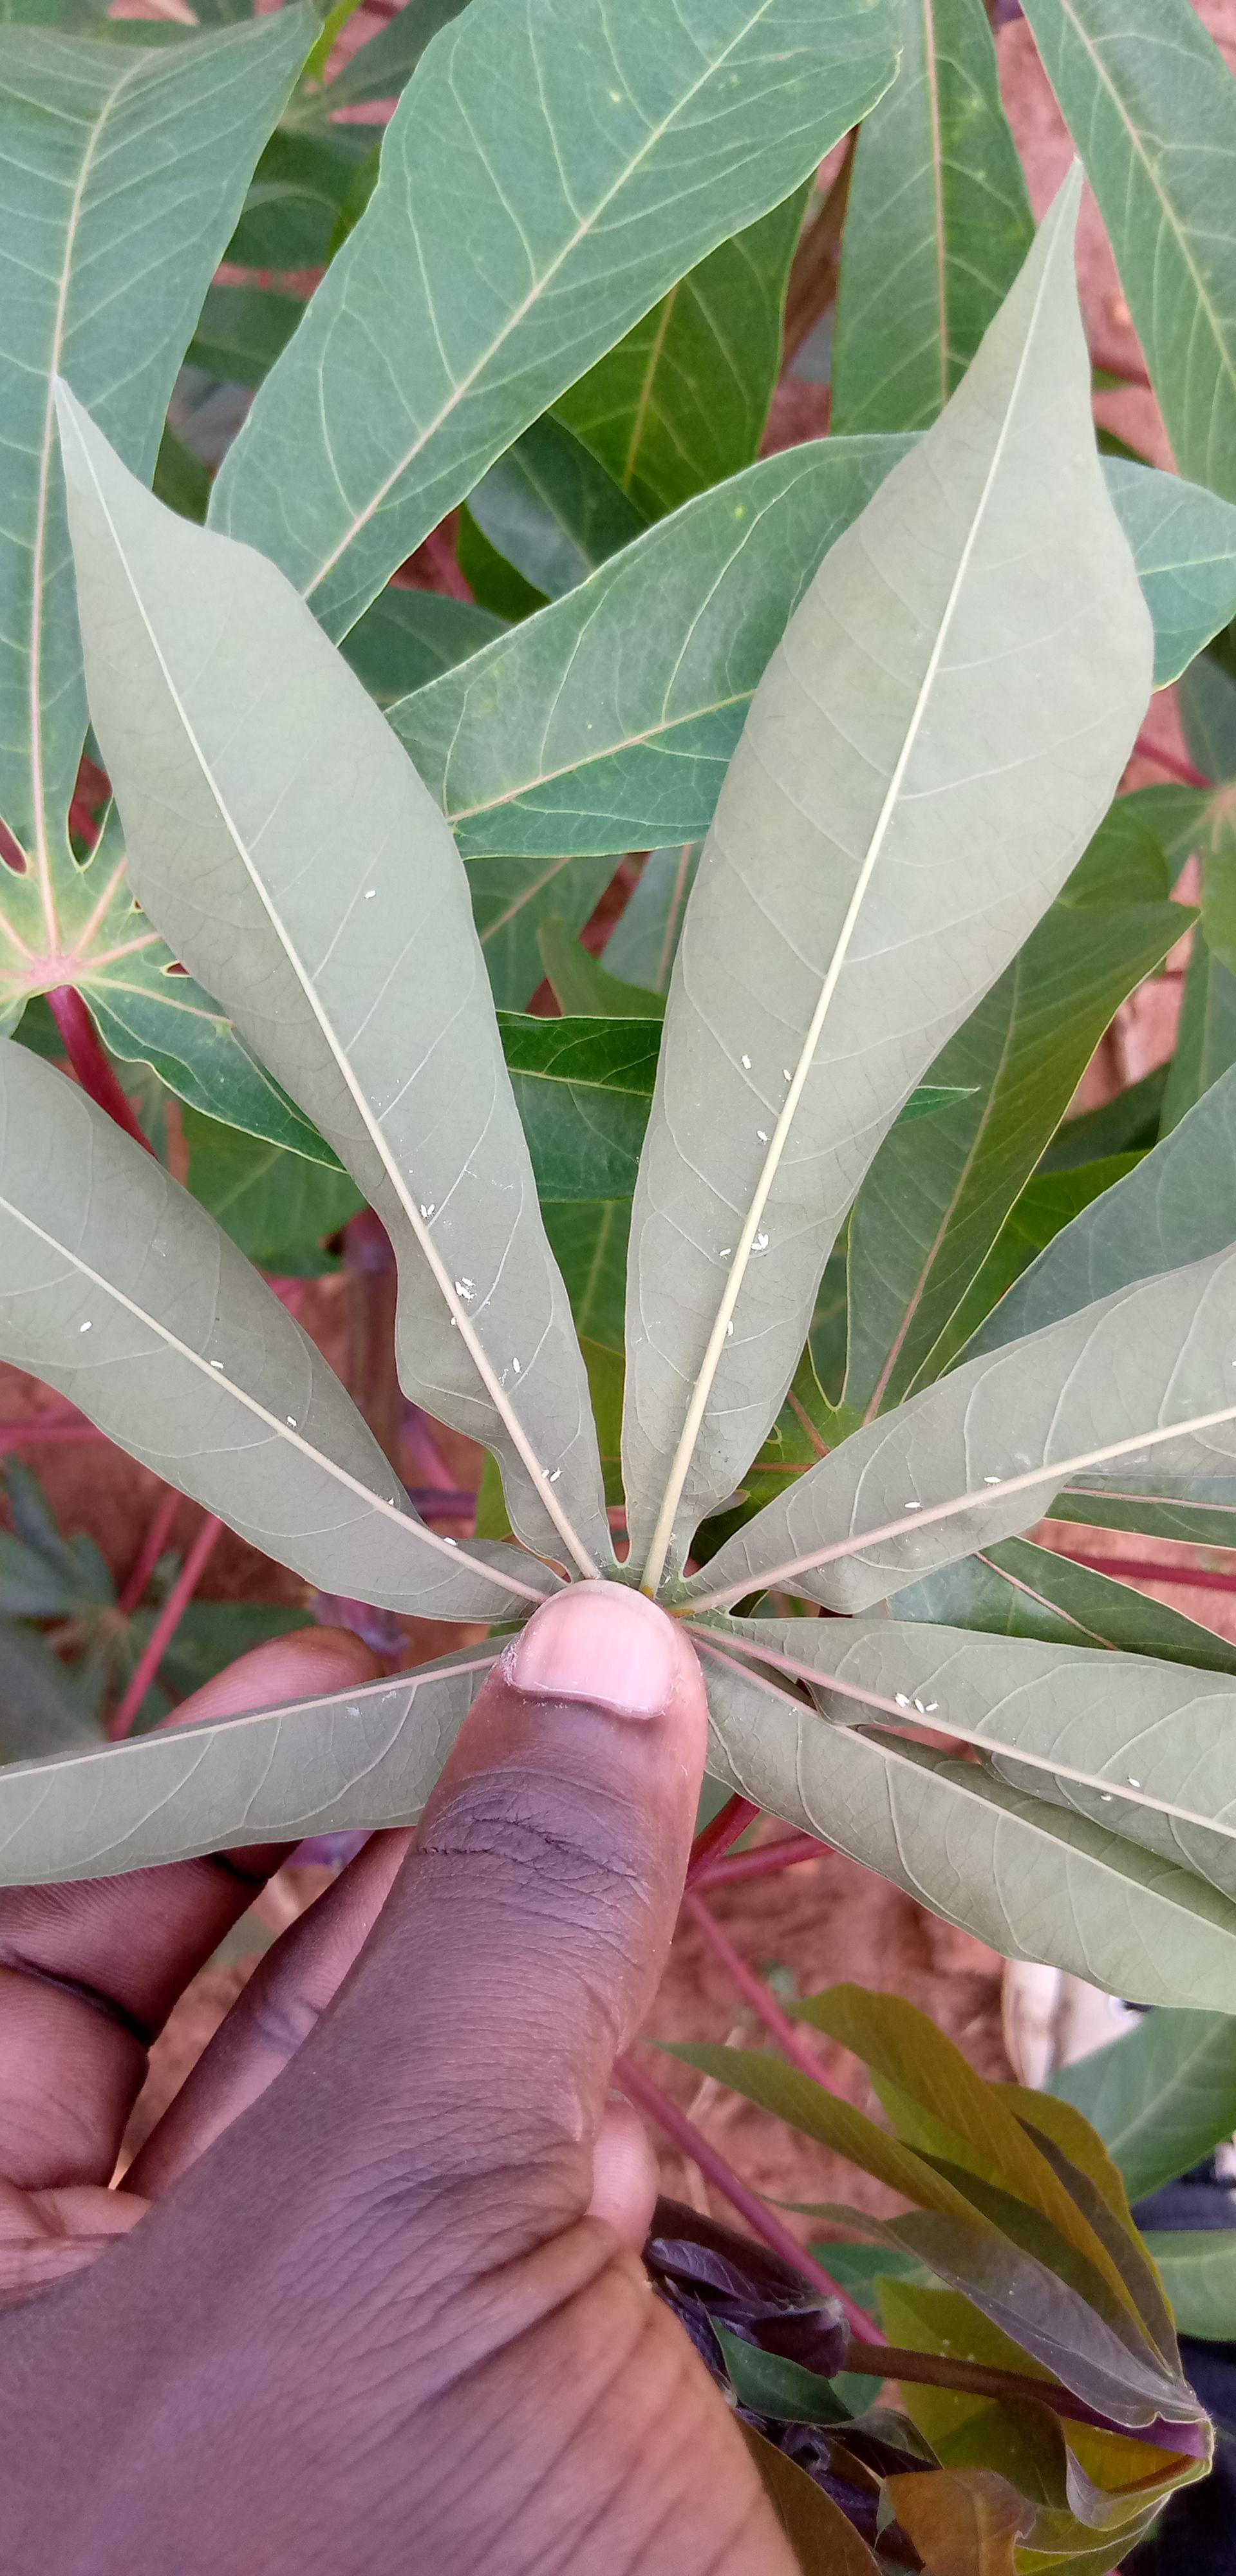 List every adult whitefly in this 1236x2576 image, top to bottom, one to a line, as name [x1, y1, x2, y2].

whitefly [363, 889, 377, 901]
whitefly [740, 1053, 755, 1070]
whitefly [782, 1068, 792, 1082]
whitefly [756, 1128, 769, 1143]
whitefly [420, 1203, 427, 1218]
whitefly [427, 1203, 436, 1218]
whitefly [757, 1231, 771, 1250]
whitefly [750, 1240, 762, 1251]
whitefly [718, 1247, 734, 1258]
whitefly [461, 1276, 473, 1287]
whitefly [454, 1280, 463, 1298]
whitefly [461, 1286, 473, 1300]
whitefly [449, 1315, 457, 1328]
whitefly [79, 1320, 93, 1333]
whitefly [726, 1320, 735, 1338]
whitefly [512, 1356, 523, 1374]
whitefly [209, 1359, 224, 1370]
whitefly [286, 1415, 297, 1428]
whitefly [549, 1468, 563, 1482]
whitefly [541, 1468, 549, 1479]
whitefly [982, 1475, 1002, 1484]
whitefly [387, 1497, 395, 1507]
whitefly [904, 1501, 922, 1510]
whitefly [442, 1537, 458, 1547]
whitefly [895, 1691, 910, 1704]
whitefly [895, 1696, 906, 1708]
whitefly [913, 1698, 925, 1714]
whitefly [925, 1701, 939, 1712]
whitefly [1126, 1776, 1141, 1788]
whitefly [1100, 1794, 1112, 1803]